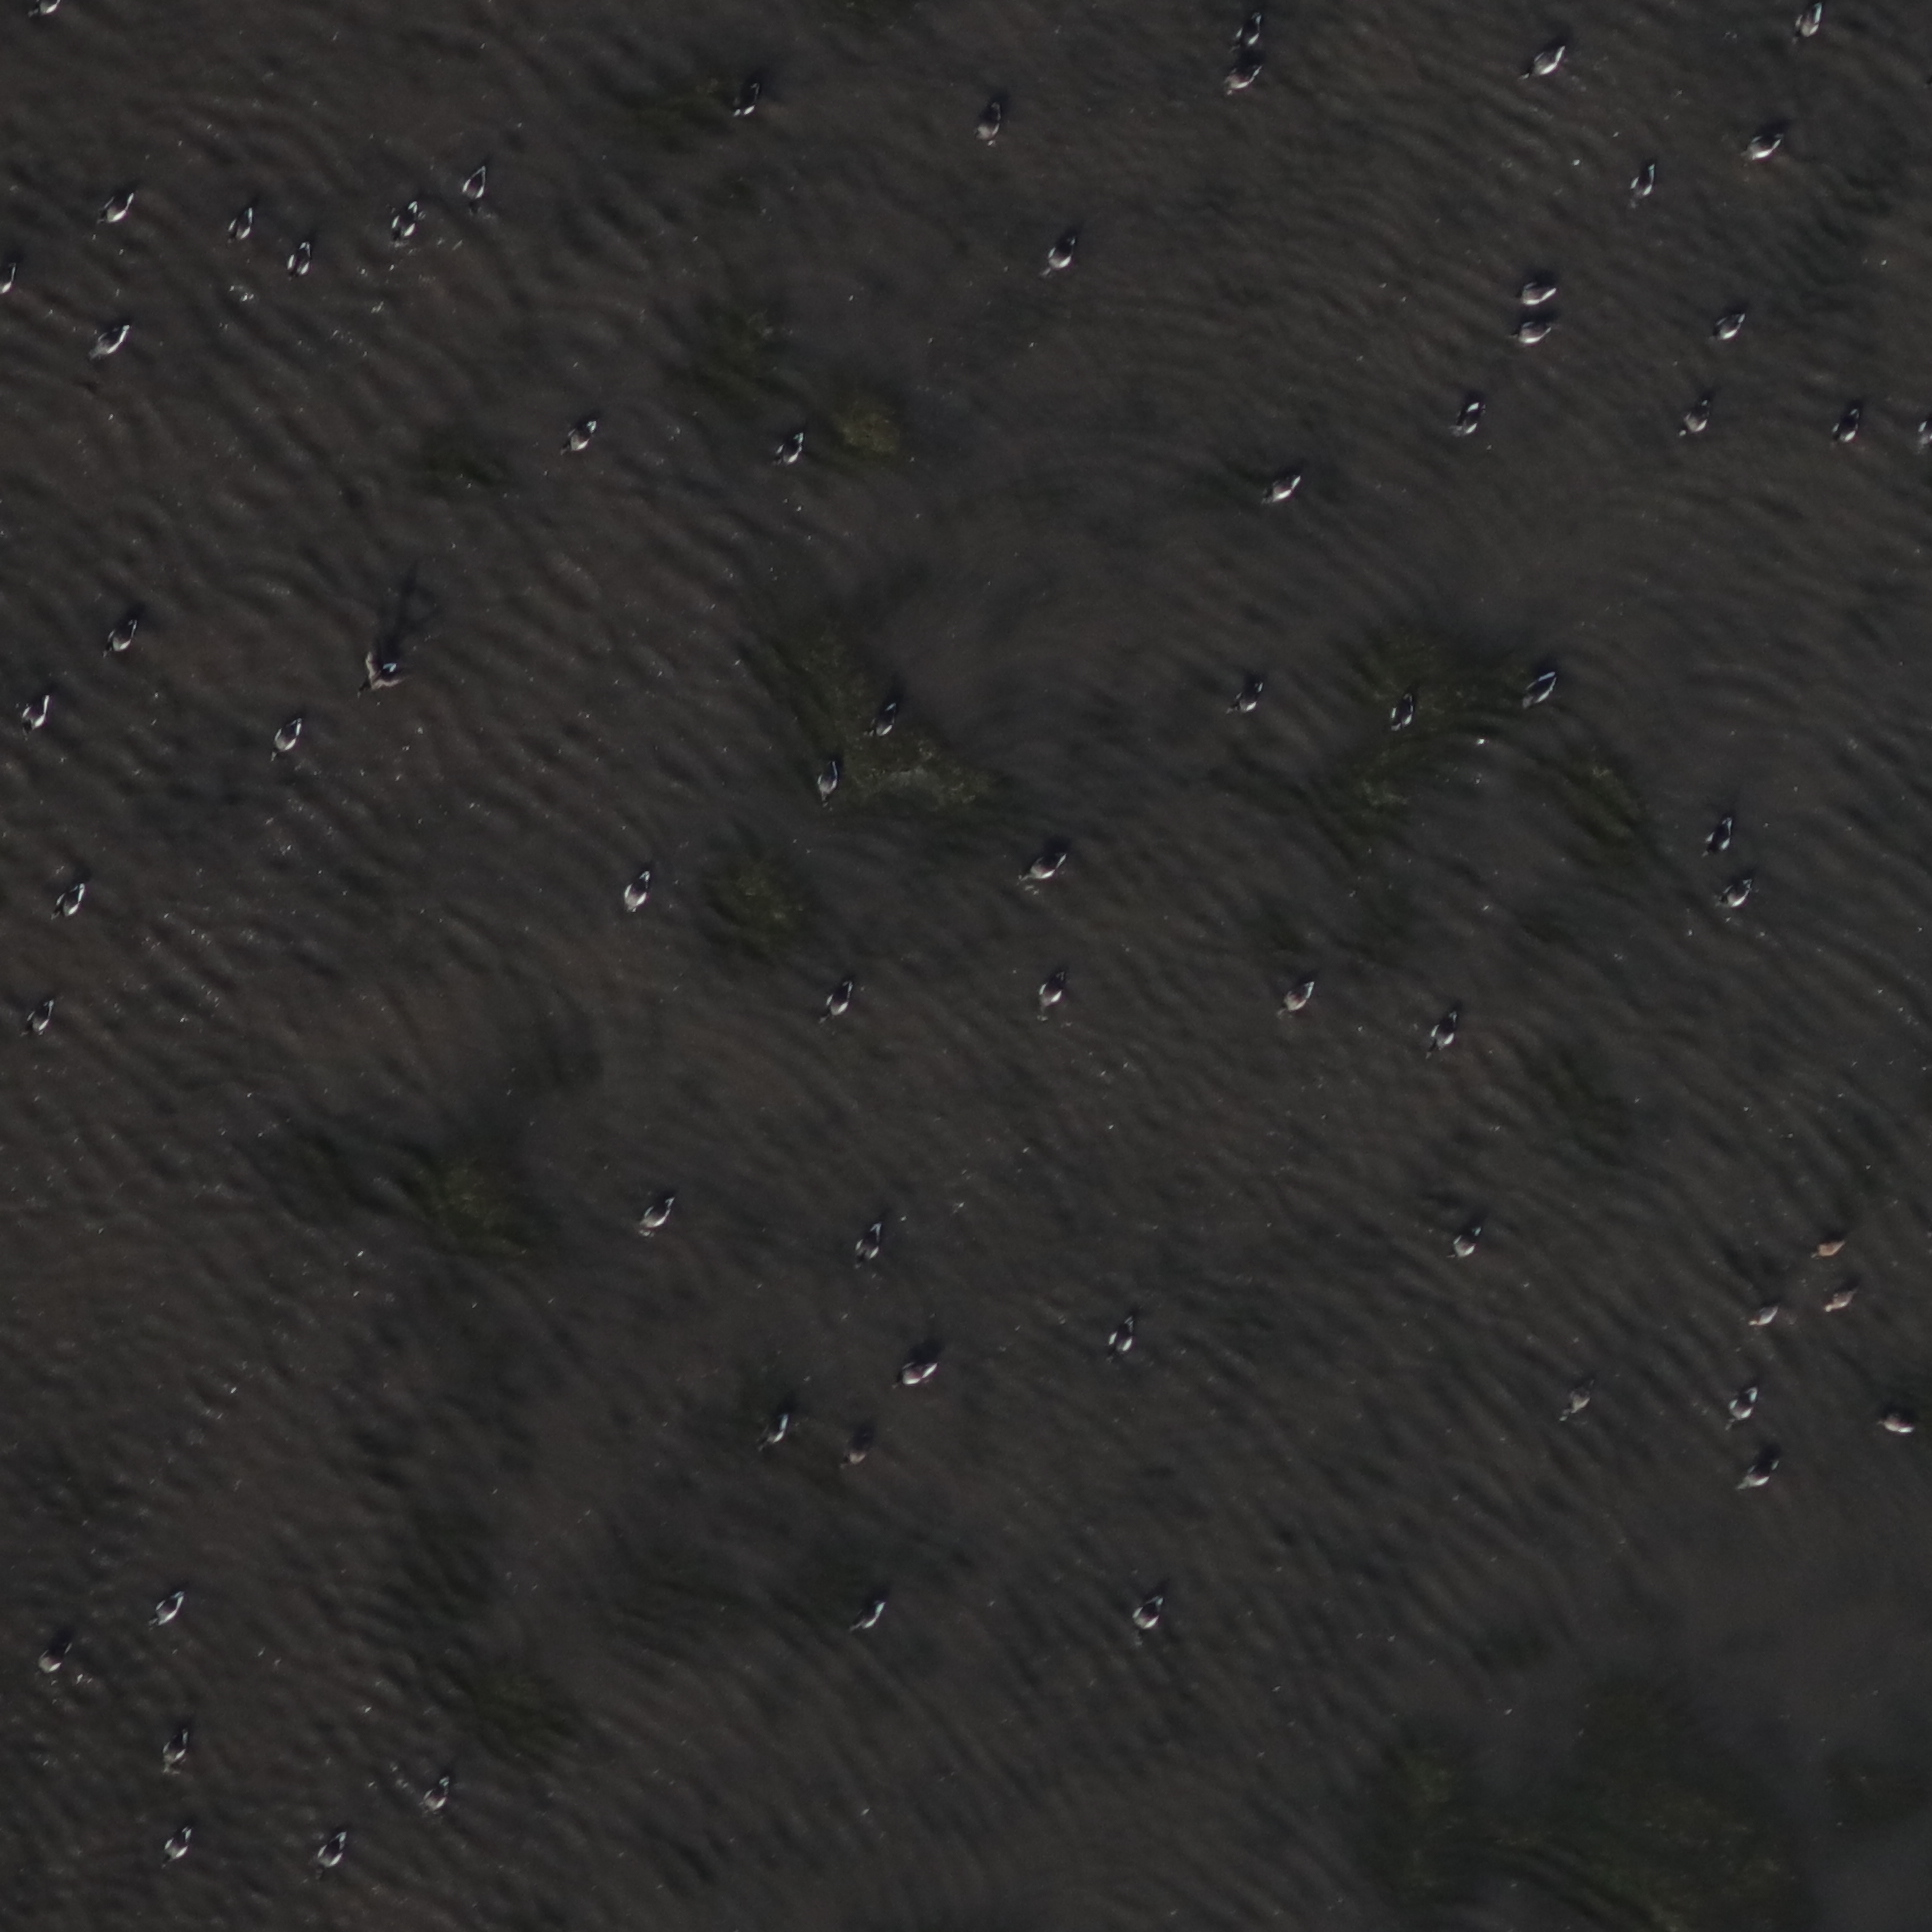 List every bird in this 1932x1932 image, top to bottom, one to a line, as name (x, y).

brant (1809, 24)
brant (1246, 30)
brant (1546, 60)
brant (1243, 73)
brant (754, 100)
brant (994, 120)
brant (1762, 145)
brant (1643, 182)
brant (474, 187)
brant (115, 208)
brant (404, 222)
brant (237, 225)
brant (1058, 253)
brant (298, 258)
brant (1535, 300)
brant (1728, 325)
brant (1534, 339)
brant (109, 341)
brant (1466, 417)
brant (1694, 418)
brant (1844, 426)
brant (1930, 426)
brant (578, 435)
brant (788, 449)
brant (1279, 486)
brant (123, 632)
brant (380, 668)
brant (1539, 689)
brant (1245, 694)
brant (1405, 713)
brant (36, 715)
brant (886, 723)
brant (285, 736)
brant (826, 778)
brant (1721, 837)
brant (1042, 868)
brant (637, 888)
brant (1734, 895)
brant (68, 898)
brant (1049, 993)
brant (1298, 995)
brant (835, 999)
brant (38, 1024)
brant (1439, 1033)
brant (653, 1212)
brant (1465, 1240)
brant (1826, 1245)
brant (866, 1246)
brant (1840, 1298)
other bird (1763, 1310)
brant (1121, 1339)
brant (915, 1371)
brant (1576, 1399)
brant (1747, 1403)
other bird (1905, 1421)
brant (772, 1427)
brant (848, 1454)
brant (1756, 1472)
brant (165, 1609)
brant (868, 1616)
brant (1148, 1616)
brant (53, 1660)
brant (173, 1752)
brant (433, 1797)
brant (175, 1845)
brant (328, 1851)